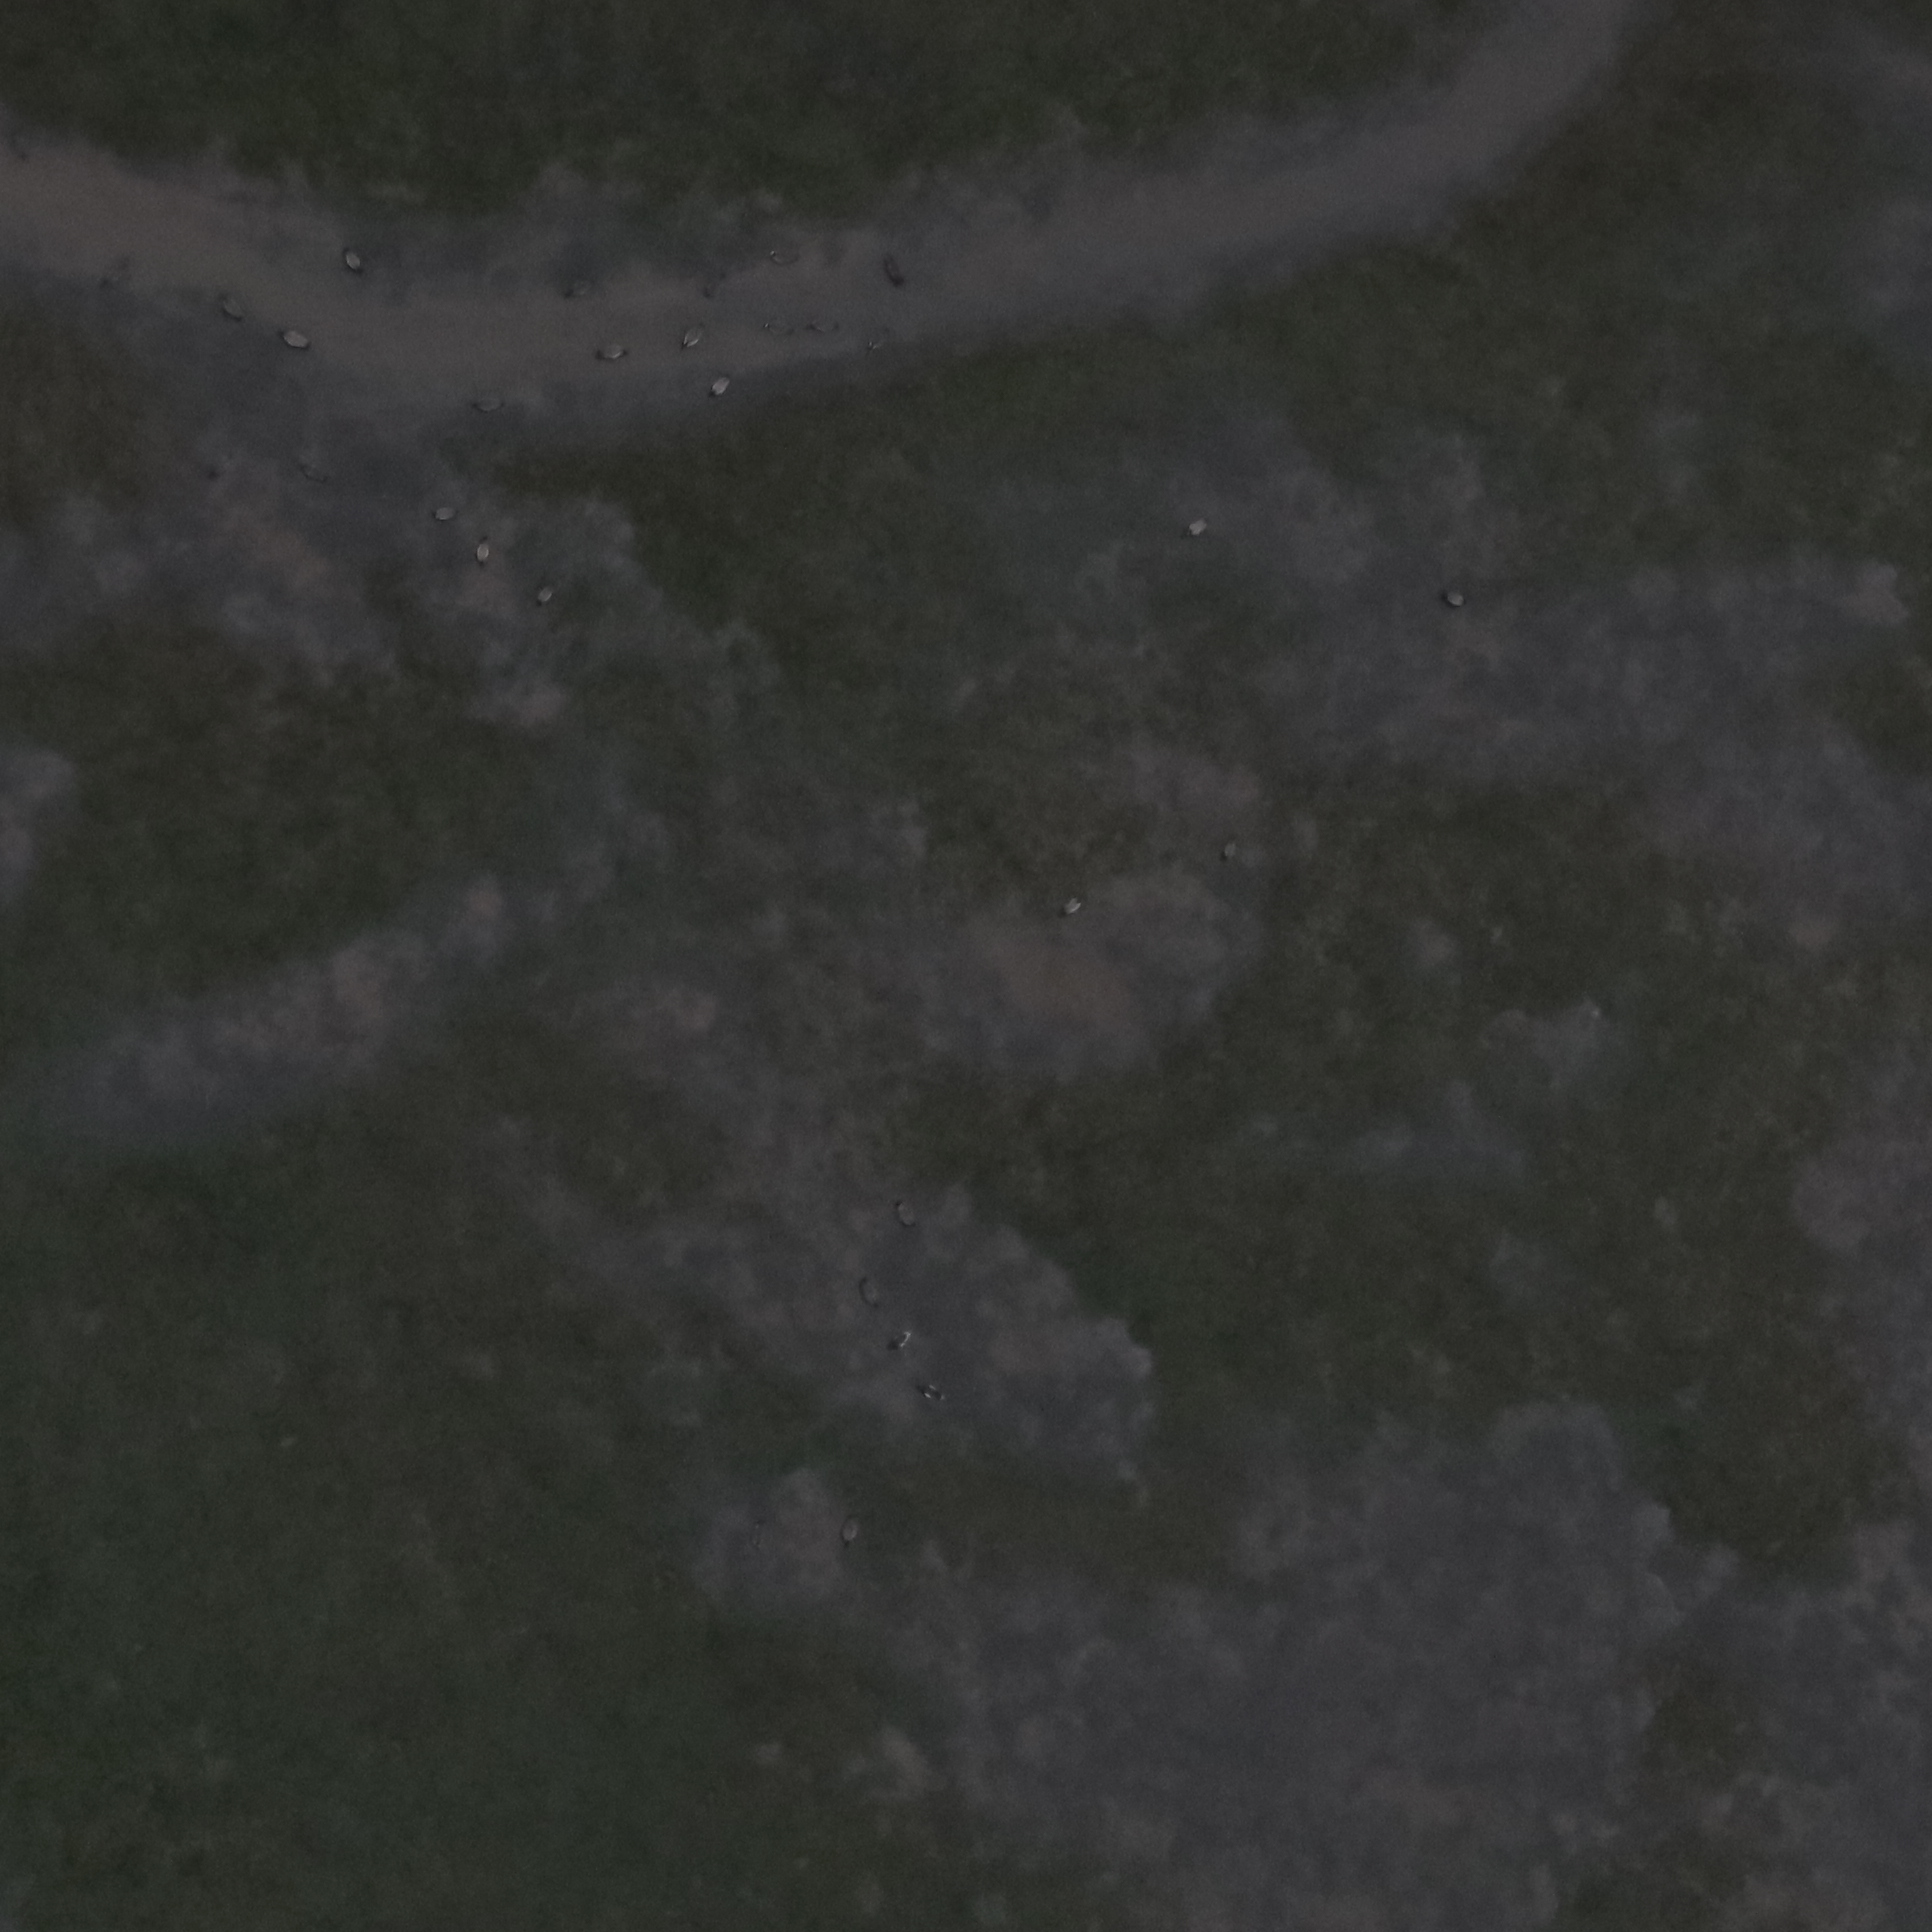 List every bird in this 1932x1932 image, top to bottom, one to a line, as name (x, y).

Canada goose (16, 142)
Canada goose (781, 255)
Canada goose (353, 264)
Canada goose (894, 268)
Canada goose (113, 270)
Canada goose (712, 286)
Canada goose (573, 289)
Canada goose (233, 307)
Canada goose (774, 320)
Canada goose (828, 327)
Canada goose (293, 336)
Canada goose (691, 336)
Canada goose (877, 343)
Canada goose (610, 349)
Canada goose (720, 386)
Canada goose (487, 401)
Canada goose (223, 463)
Canada goose (320, 473)
Canada goose (443, 511)
Canada goose (1197, 529)
Canada goose (482, 552)
Canada goose (546, 593)
Canada goose (1457, 598)
Canada goose (1235, 848)
Canada goose (1069, 905)
Canada goose (872, 1295)
brant (899, 1341)
brant (935, 1388)
Canada goose (848, 1529)
Canada goose (758, 1534)